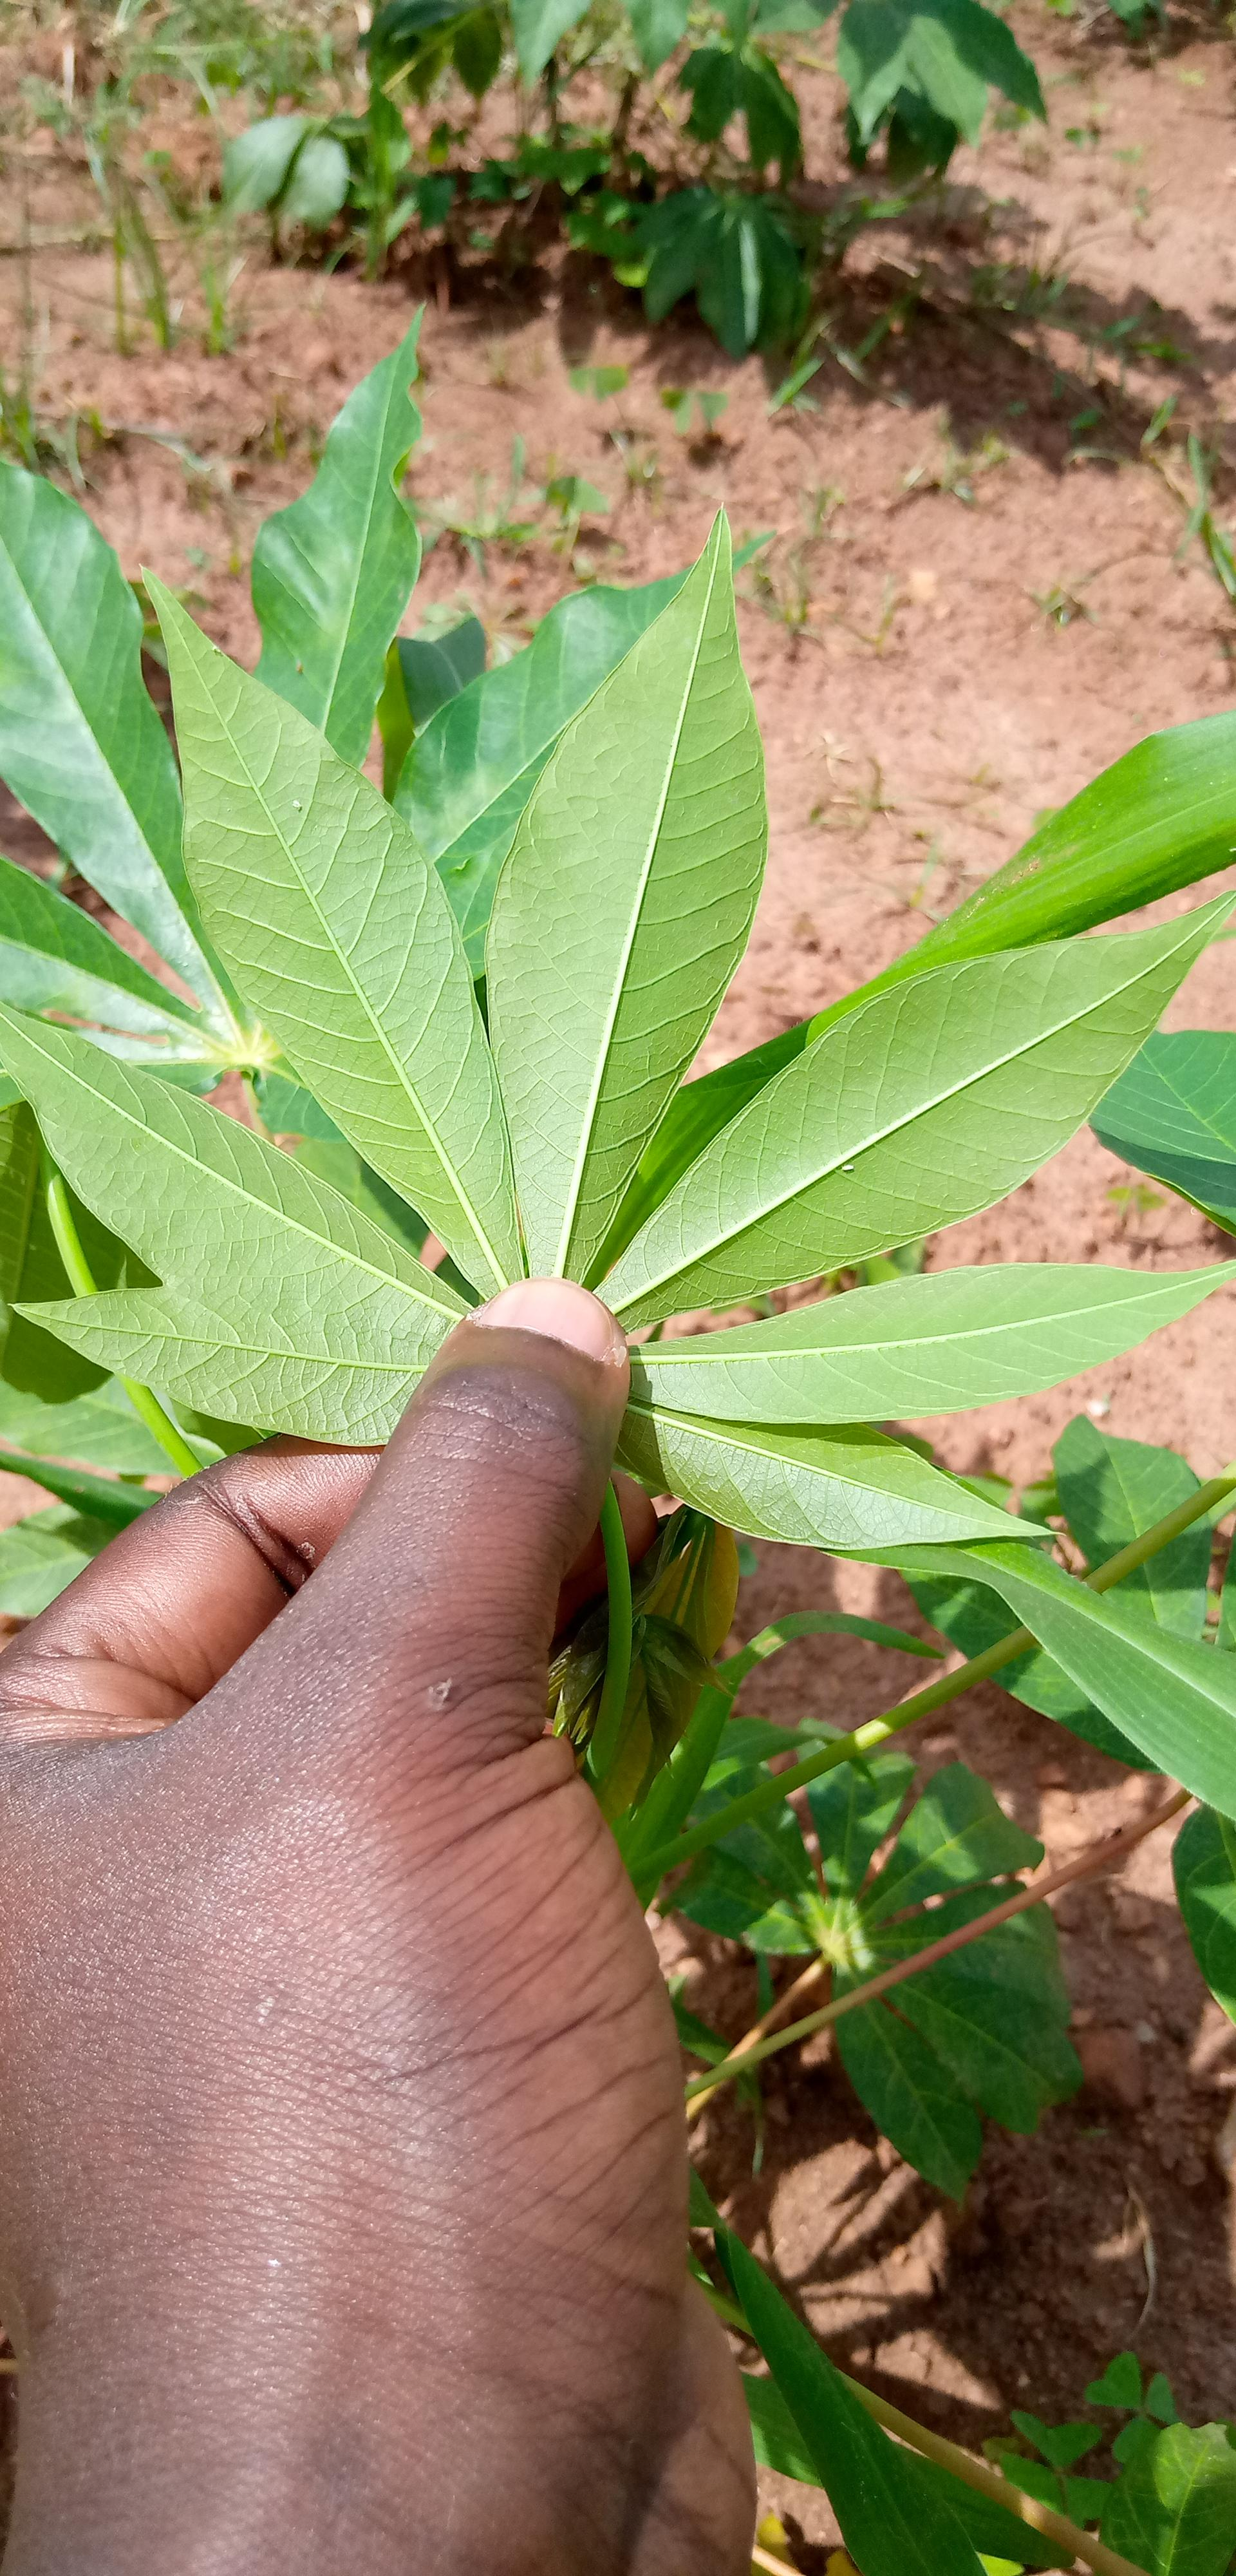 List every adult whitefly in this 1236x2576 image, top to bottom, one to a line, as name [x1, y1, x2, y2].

whitefly [214, 643, 223, 658]
whitefly [290, 800, 303, 813]
whitefly [841, 1162, 856, 1177]